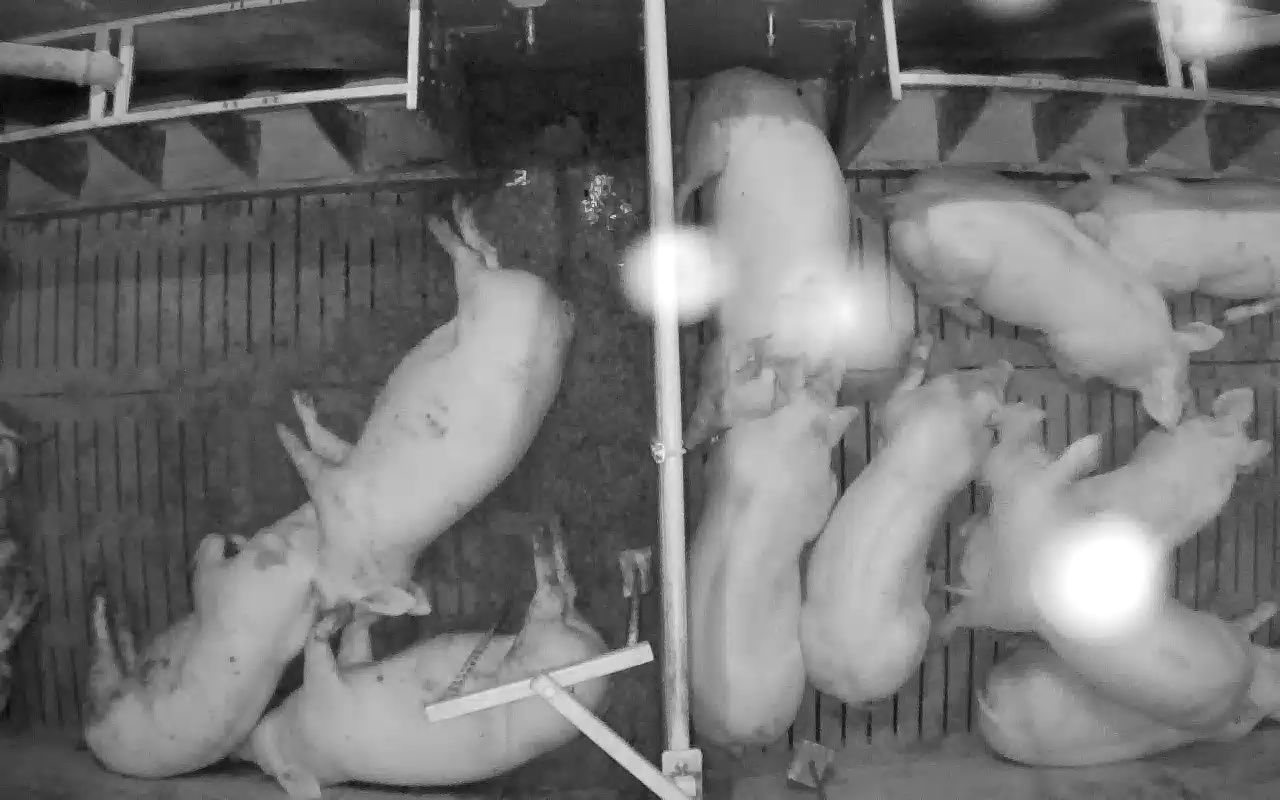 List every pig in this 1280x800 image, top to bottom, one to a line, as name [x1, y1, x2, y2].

pig [674, 65, 850, 453]
pig [1052, 155, 1279, 326]
pig [880, 169, 1226, 432]
pig [273, 189, 576, 616]
pig [799, 330, 1016, 708]
pig [688, 357, 860, 757]
pig [937, 386, 1271, 641]
pig [981, 402, 1275, 734]
pig [80, 500, 321, 779]
pig [232, 518, 612, 794]
pig [977, 641, 1280, 767]